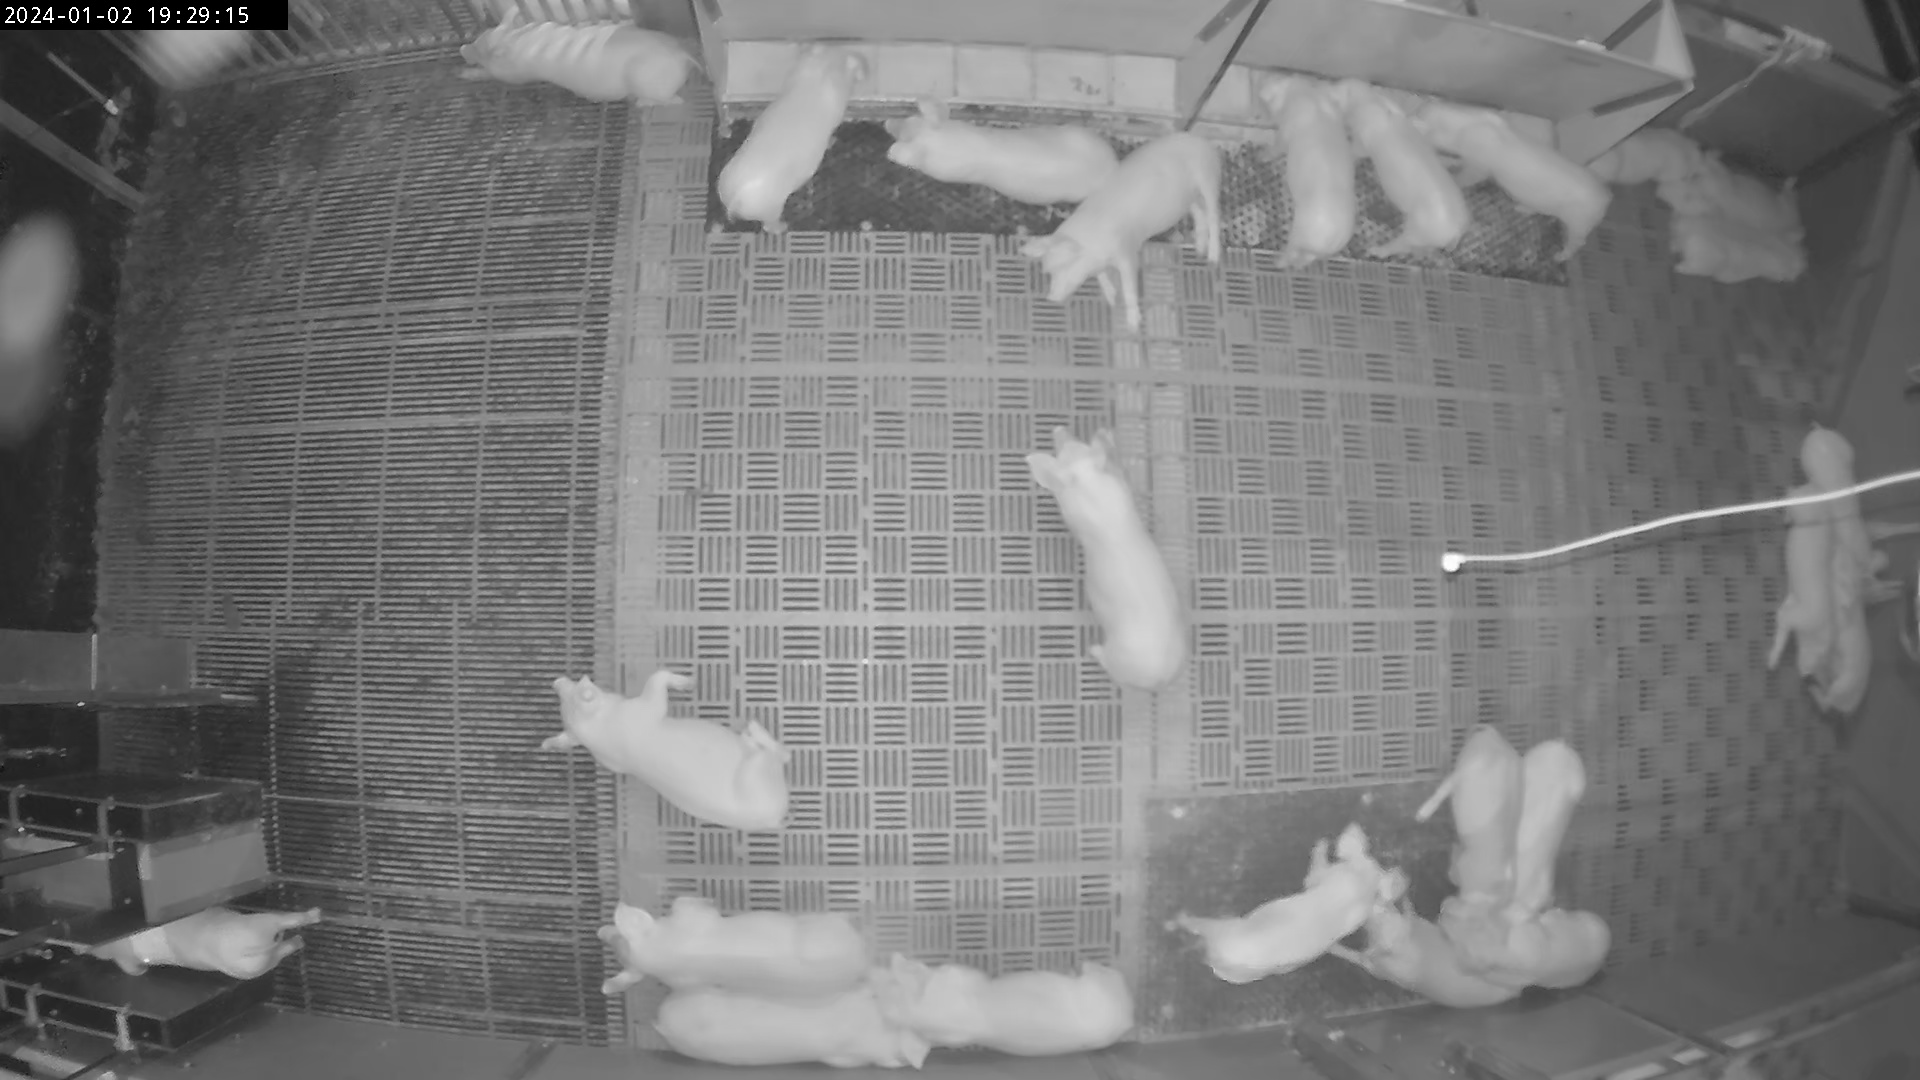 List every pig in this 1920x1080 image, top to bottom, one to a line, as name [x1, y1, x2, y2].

pig [453, 7, 705, 107]
pig [715, 43, 867, 236]
pig [1254, 72, 1356, 270]
pig [1333, 78, 1464, 259]
pig [881, 94, 1119, 206]
pig [1405, 94, 1613, 263]
pig [1586, 127, 1716, 187]
pig [1023, 130, 1224, 328]
pig [1654, 146, 1800, 233]
pig [1666, 210, 1811, 284]
pig [1025, 424, 1194, 696]
pig [1800, 424, 1888, 596]
pig [1765, 481, 1837, 680]
pig [1810, 540, 1873, 714]
pig [540, 666, 791, 840]
pig [1417, 724, 1523, 913]
pig [1499, 741, 1587, 925]
pig [1172, 821, 1410, 985]
pig [1329, 893, 1525, 1008]
pig [596, 894, 871, 1001]
pig [69, 904, 326, 979]
pig [1435, 906, 1611, 990]
pig [861, 951, 1140, 1071]
pig [651, 981, 910, 1076]